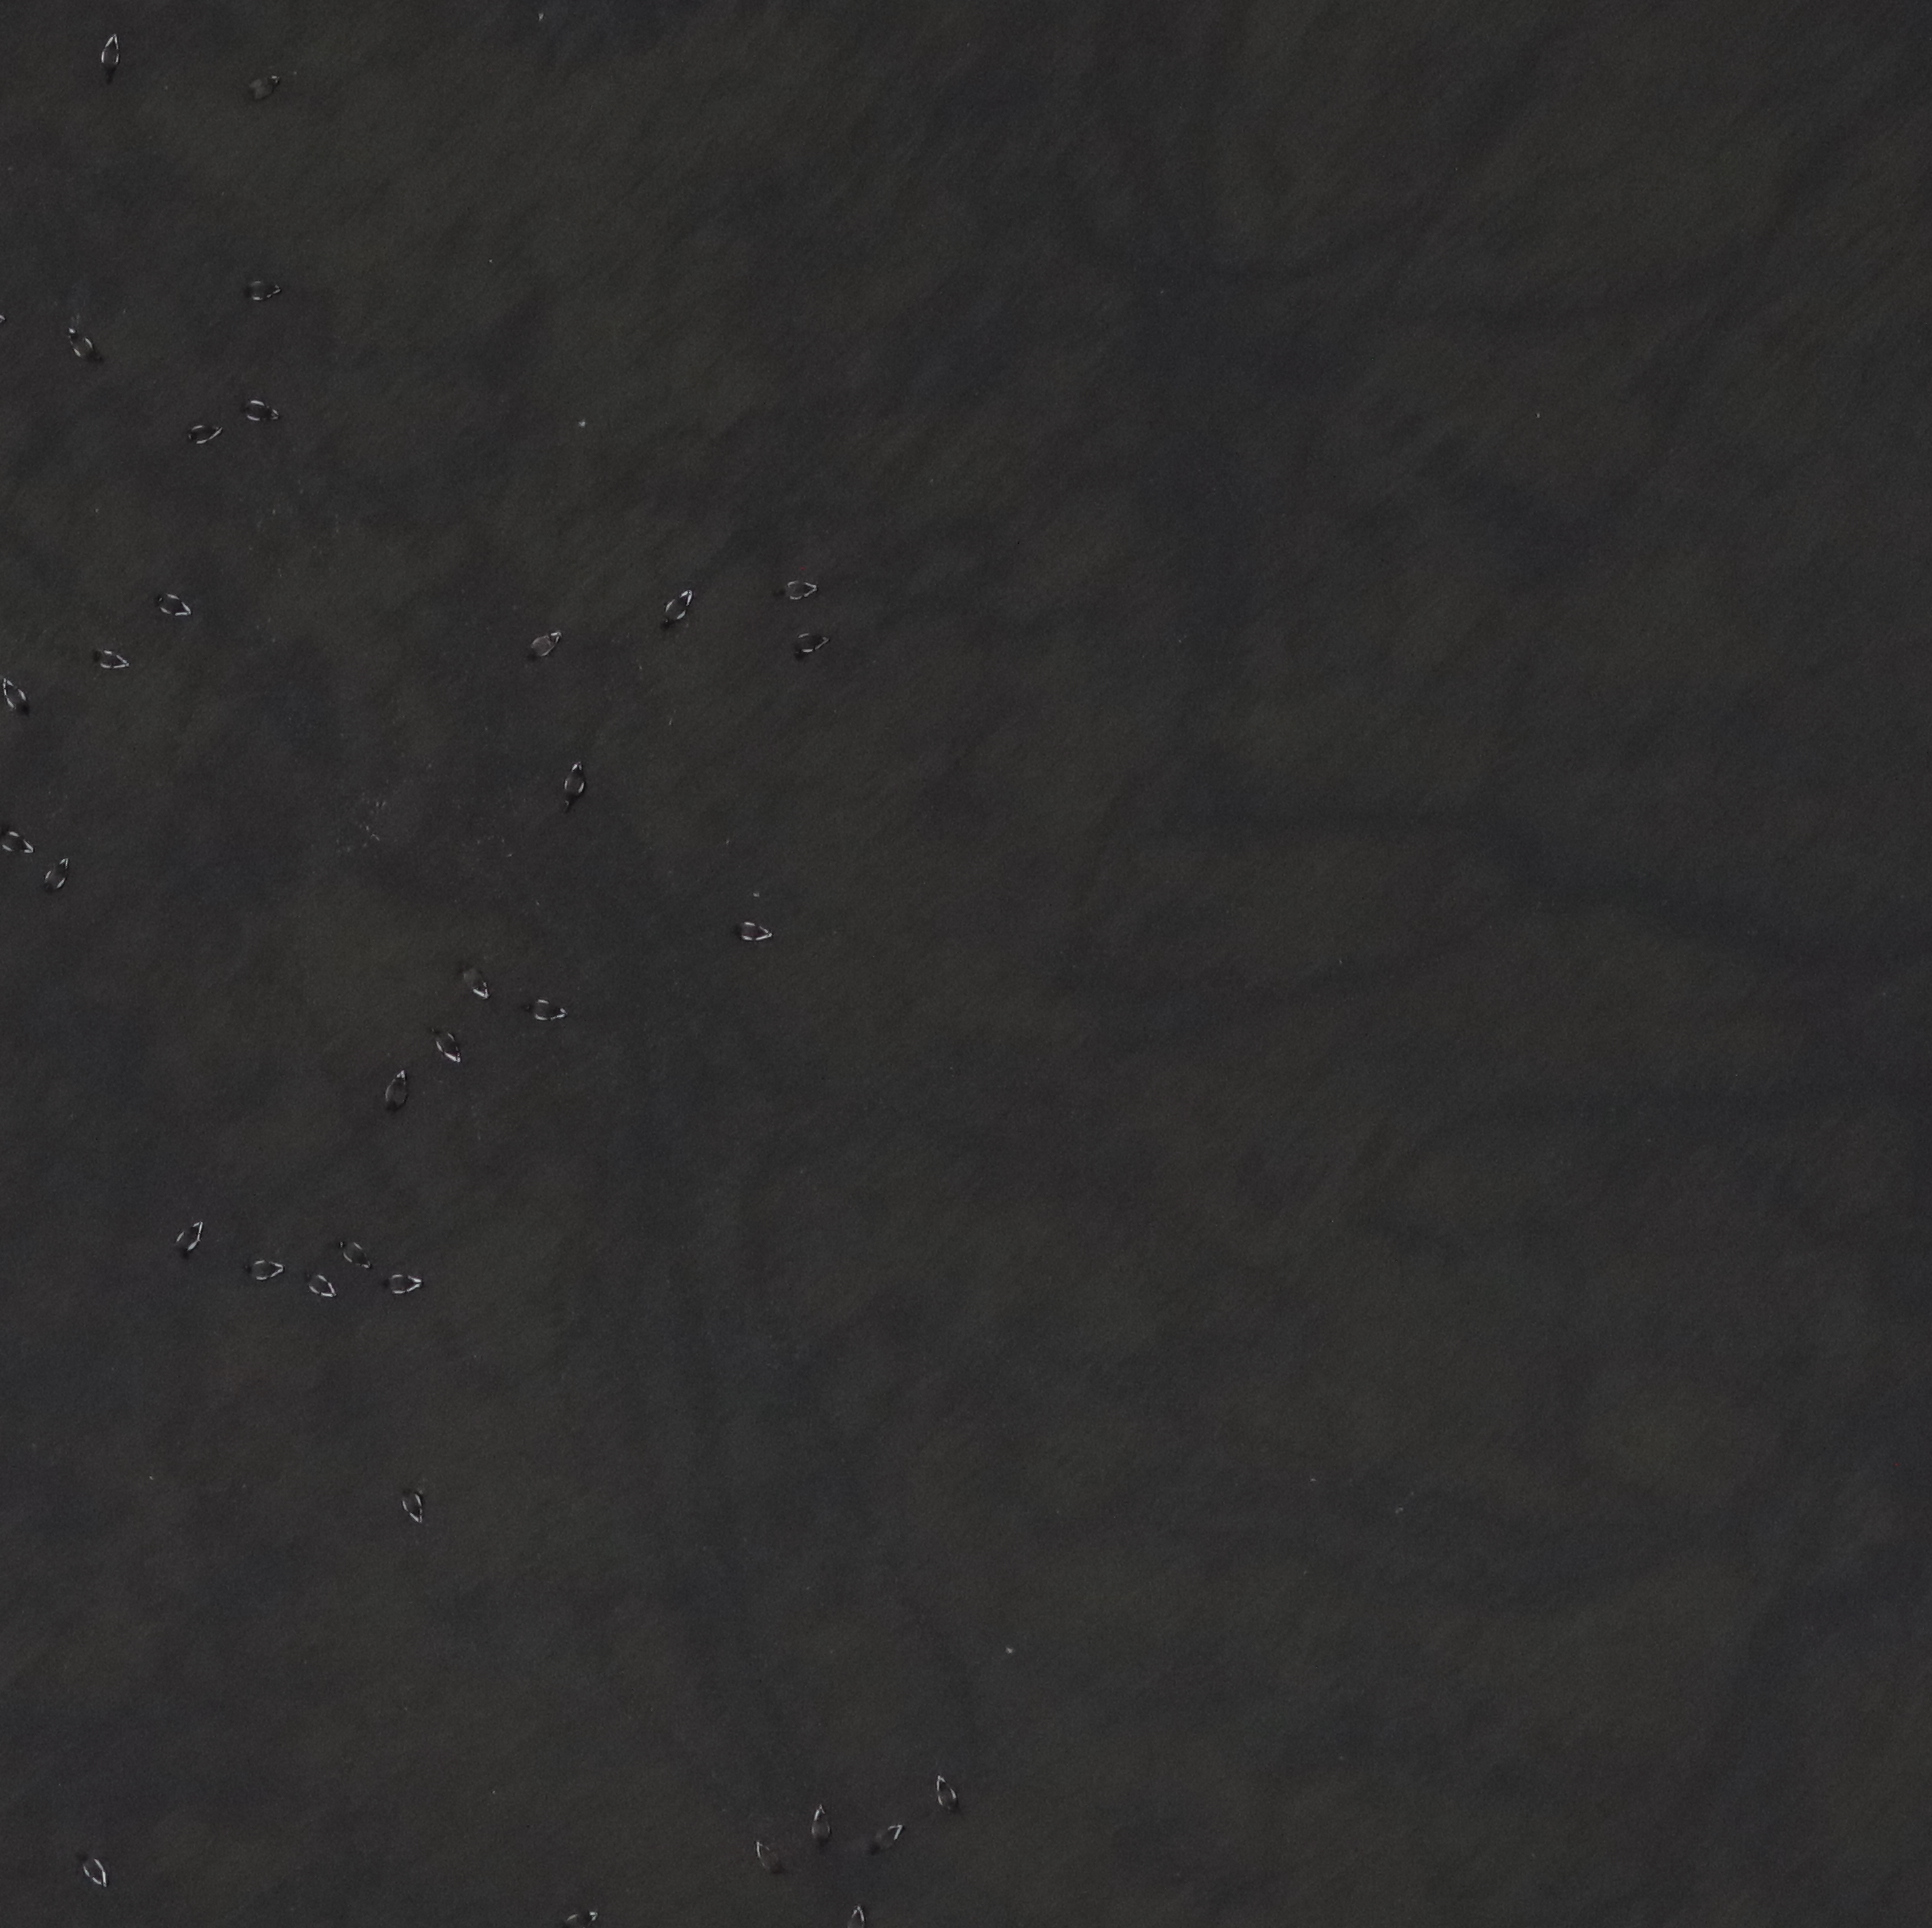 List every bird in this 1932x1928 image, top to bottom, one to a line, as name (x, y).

brant (111, 57)
brant (261, 90)
brant (260, 289)
brant (82, 343)
brant (259, 411)
brant (202, 435)
brant (796, 592)
brant (172, 605)
brant (677, 610)
brant (811, 644)
brant (544, 646)
brant (109, 661)
brant (16, 697)
brant (574, 784)
brant (15, 841)
brant (56, 877)
brant (754, 932)
brant (478, 983)
brant (546, 1011)
brant (448, 1046)
brant (399, 1091)
brant (191, 1240)
brant (355, 1256)
brant (264, 1271)
brant (399, 1283)
brant (323, 1285)
brant (414, 1506)
brant (948, 1794)
brant (822, 1826)
brant (888, 1834)
brant (772, 1862)
brant (93, 1871)
brant (855, 1918)
brant (578, 1921)